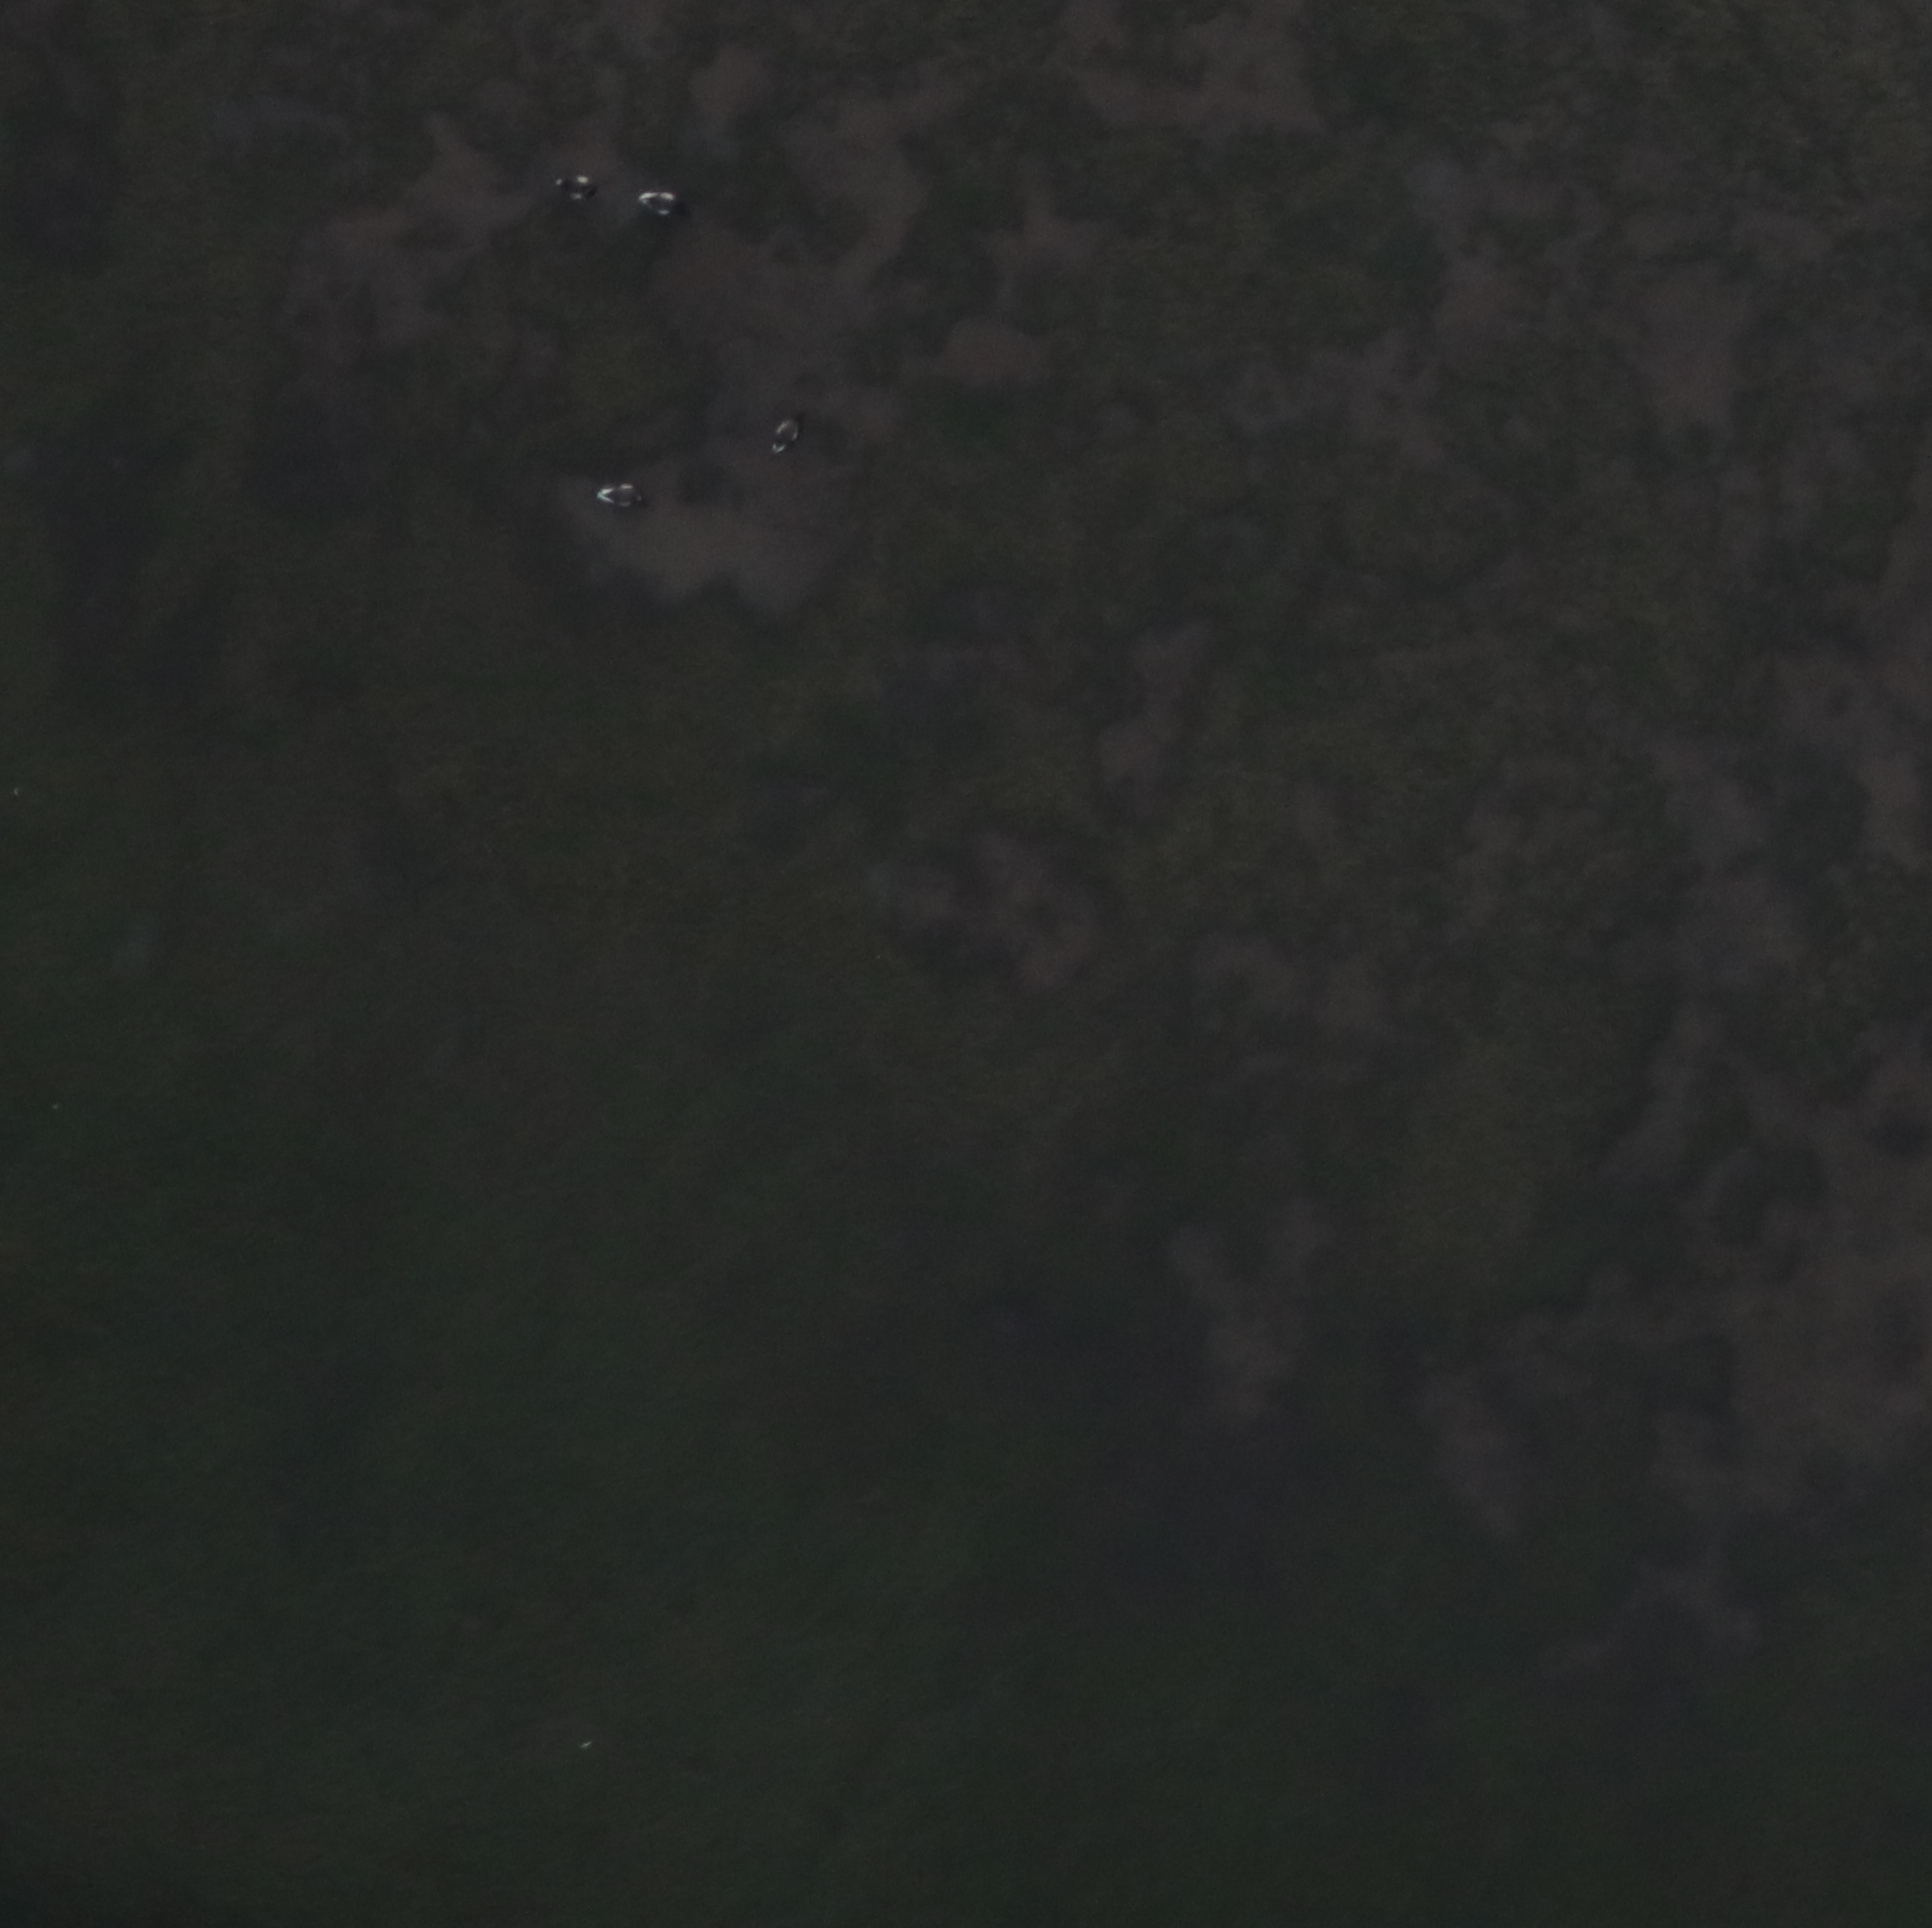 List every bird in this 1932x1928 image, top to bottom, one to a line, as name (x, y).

brant (580, 190)
brant (660, 202)
brant (787, 434)
brant (624, 496)